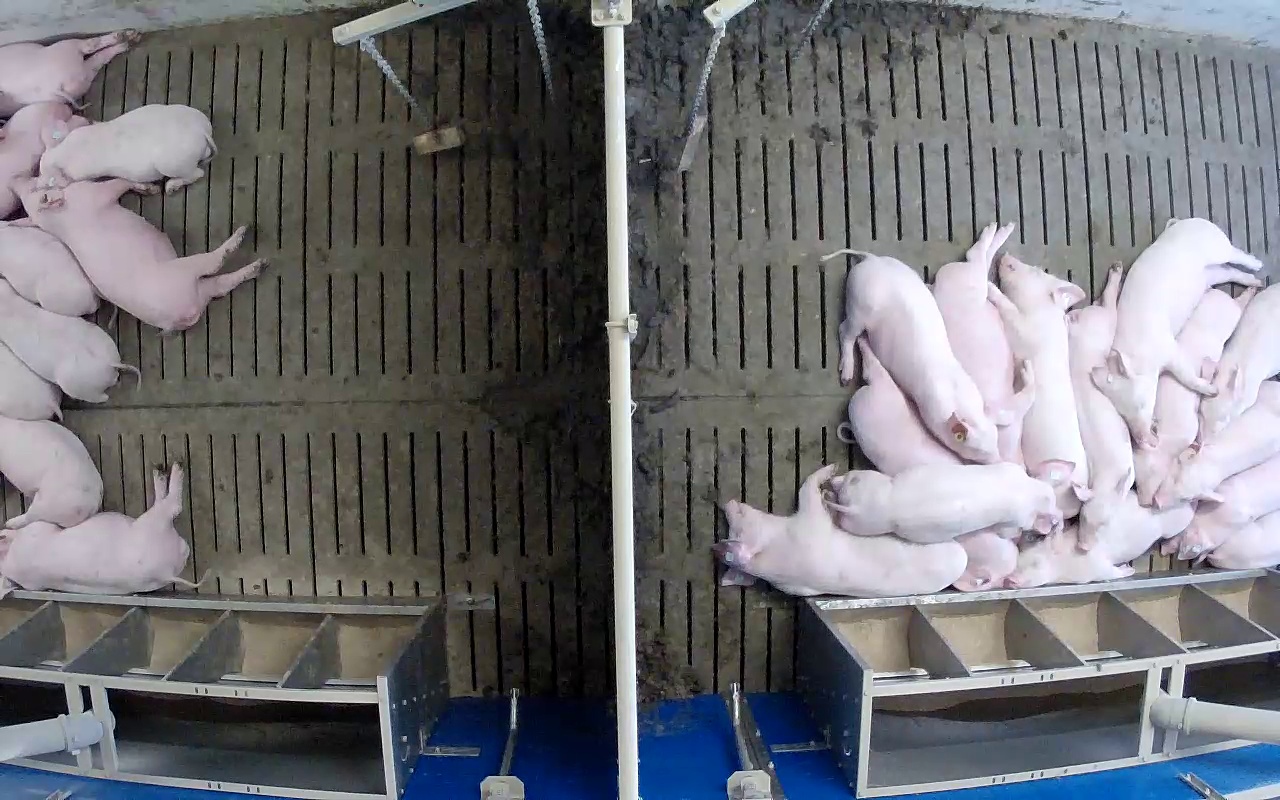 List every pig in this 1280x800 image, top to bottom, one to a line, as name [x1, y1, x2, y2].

pig [1, 27, 142, 118]
pig [0, 101, 91, 222]
pig [35, 103, 219, 196]
pig [7, 175, 269, 332]
pig [1090, 217, 1264, 451]
pig [925, 220, 1037, 466]
pig [1, 222, 120, 329]
pig [819, 250, 1015, 465]
pig [983, 250, 1091, 521]
pig [1066, 262, 1138, 553]
pig [0, 278, 142, 404]
pig [1195, 282, 1279, 446]
pig [1132, 286, 1258, 509]
pig [836, 334, 1021, 594]
pig [0, 341, 66, 422]
pig [1152, 379, 1279, 513]
pig [1, 416, 105, 531]
pig [1161, 451, 1280, 569]
pig [822, 460, 1078, 545]
pig [1, 461, 212, 598]
pig [709, 462, 969, 599]
pig [1003, 489, 1196, 590]
pig [1206, 511, 1279, 572]